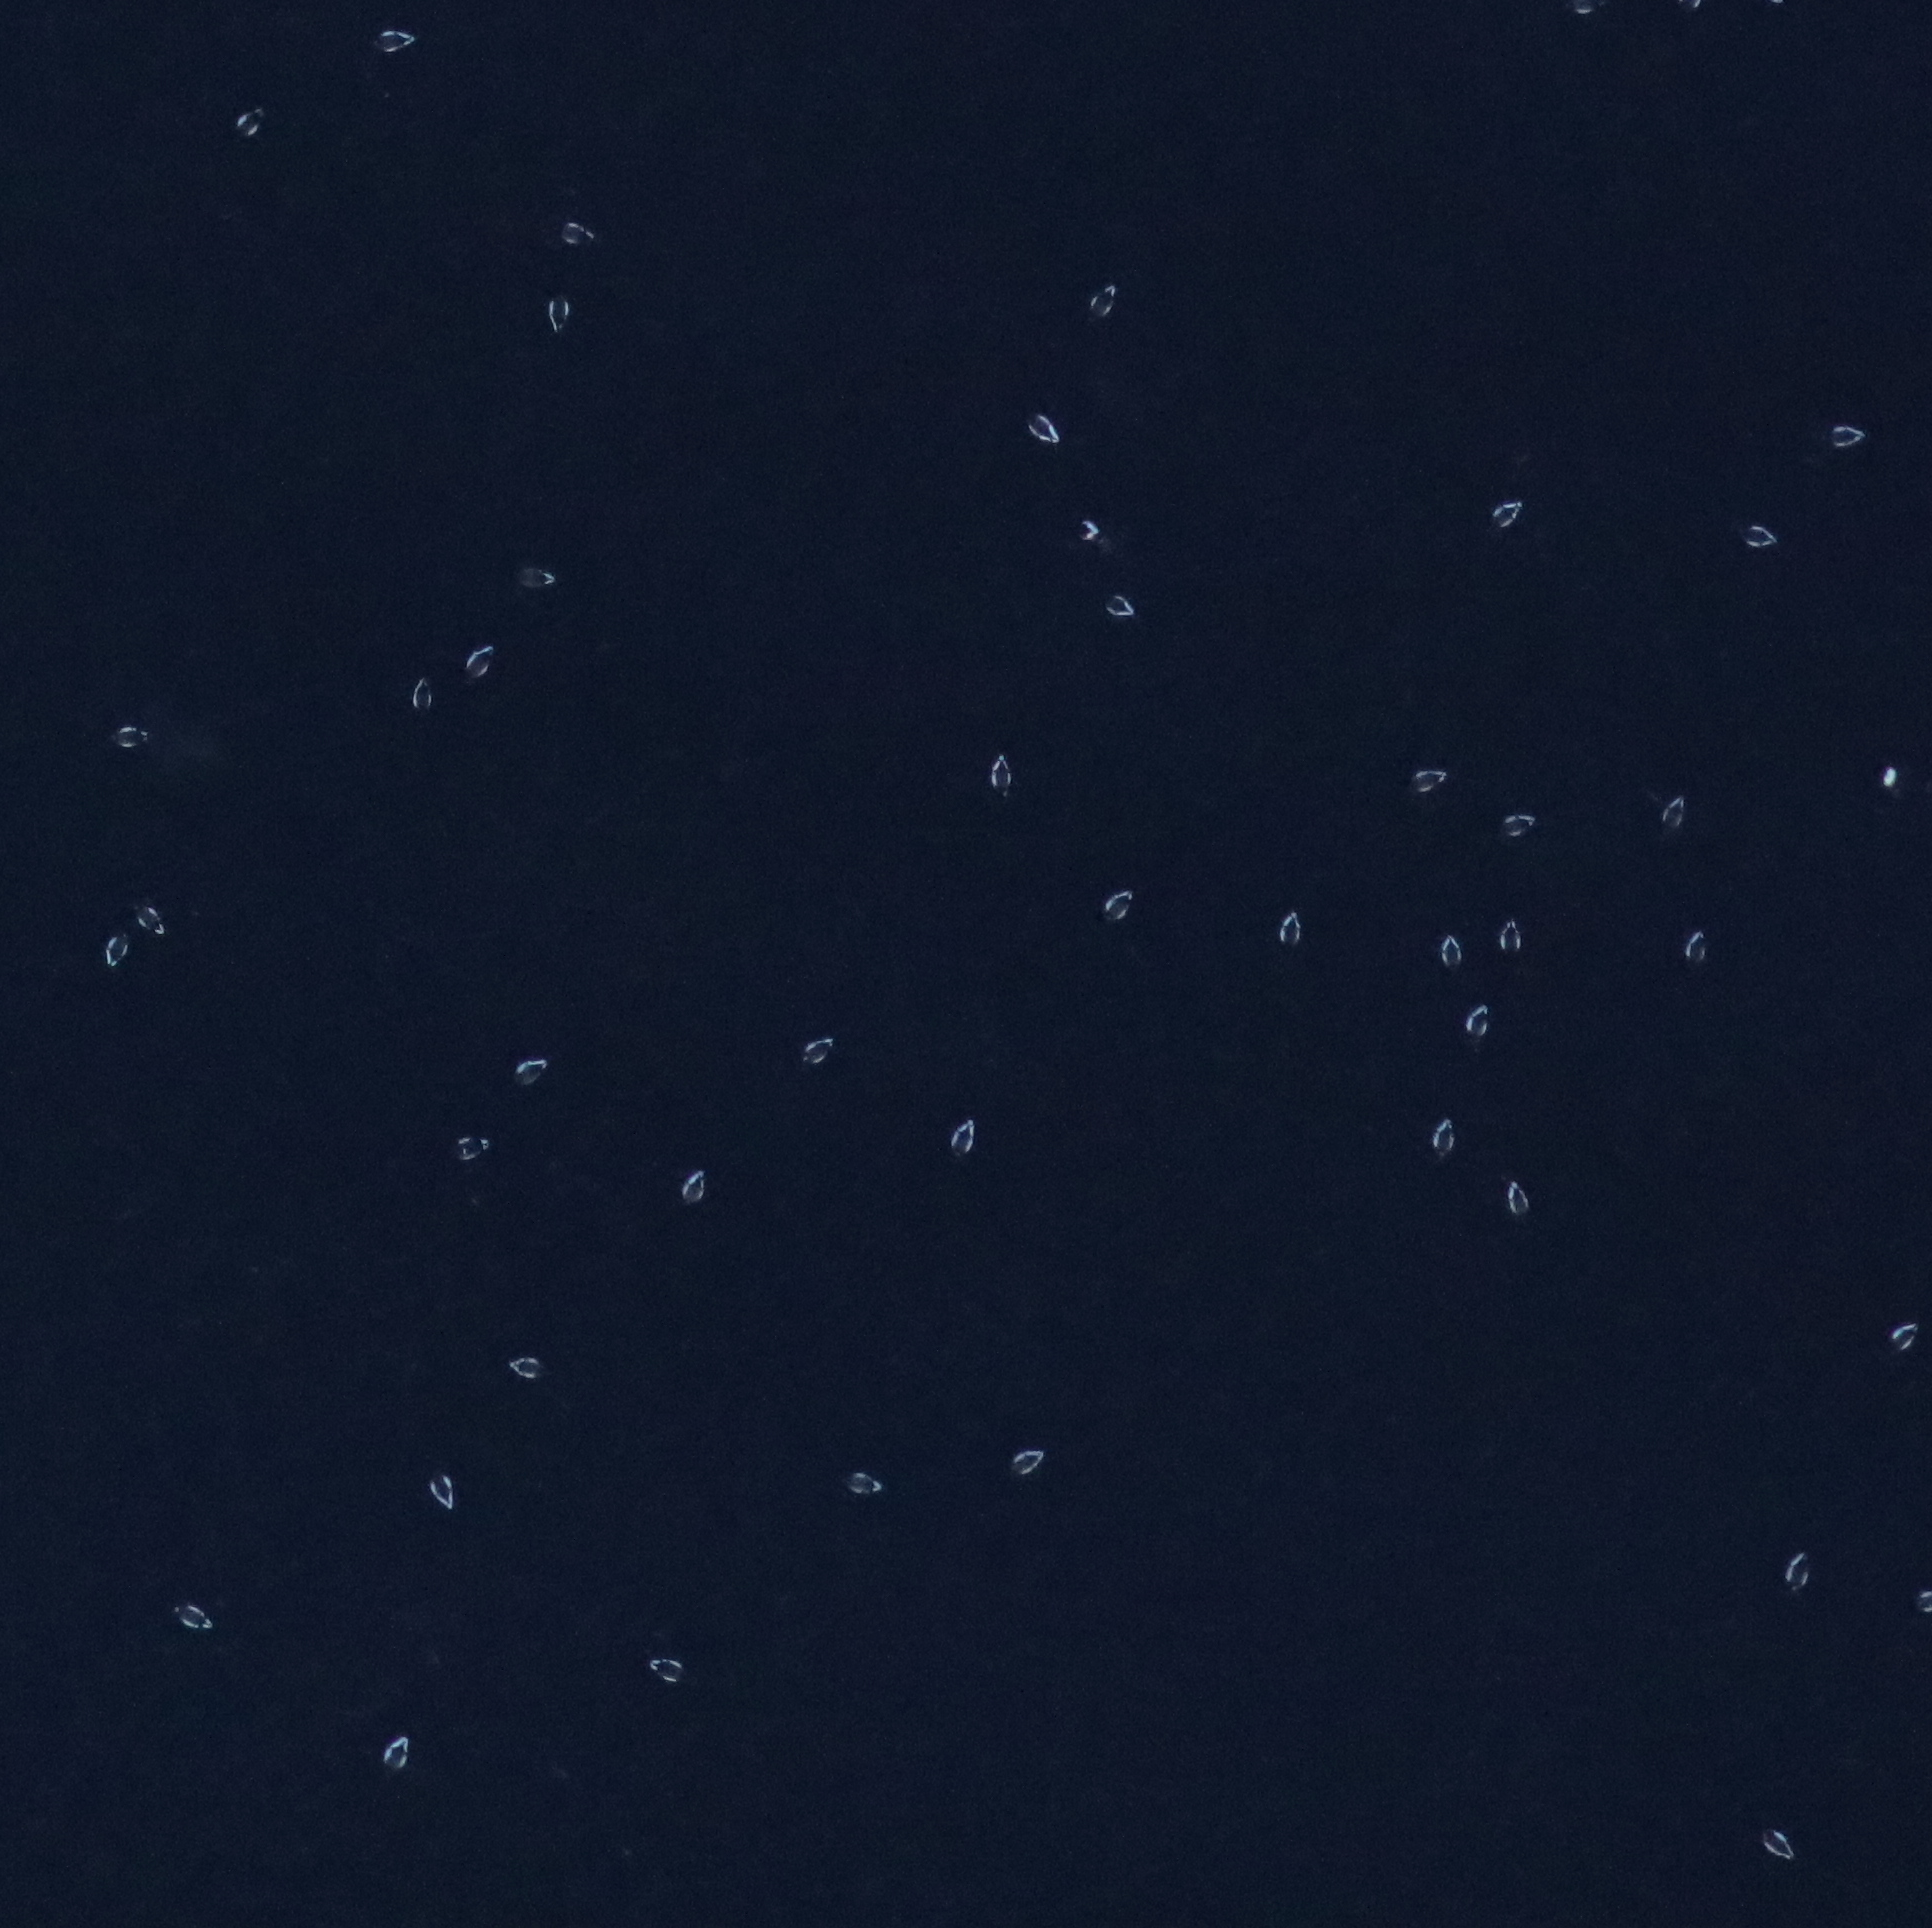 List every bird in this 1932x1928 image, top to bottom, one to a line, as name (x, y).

brant (1586, 3)
brant (389, 41)
brant (248, 124)
brant (575, 235)
brant (1102, 298)
brant (557, 310)
brant (1040, 426)
brant (1845, 436)
brant (1506, 512)
brant (1088, 532)
brant (1756, 536)
brant (534, 578)
brant (1116, 602)
brant (482, 664)
brant (422, 697)
brant (127, 737)
brant (999, 780)
brant (1426, 781)
brant (1676, 814)
brant (1517, 822)
brant (1118, 906)
brant (149, 919)
brant (1290, 930)
brant (1511, 940)
brant (1696, 947)
brant (119, 948)
brant (1449, 951)
brant (1476, 1025)
brant (815, 1054)
brant (526, 1073)
brant (965, 1138)
brant (1443, 1140)
brant (470, 1146)
brant (692, 1191)
brant (1518, 1200)
brant (1903, 1335)
brant (529, 1367)
brant (1025, 1461)
brant (861, 1484)
brant (441, 1489)
brant (1799, 1574)
brant (1930, 1598)
brant (193, 1617)
brant (669, 1673)
brant (397, 1756)
brant (1777, 1845)